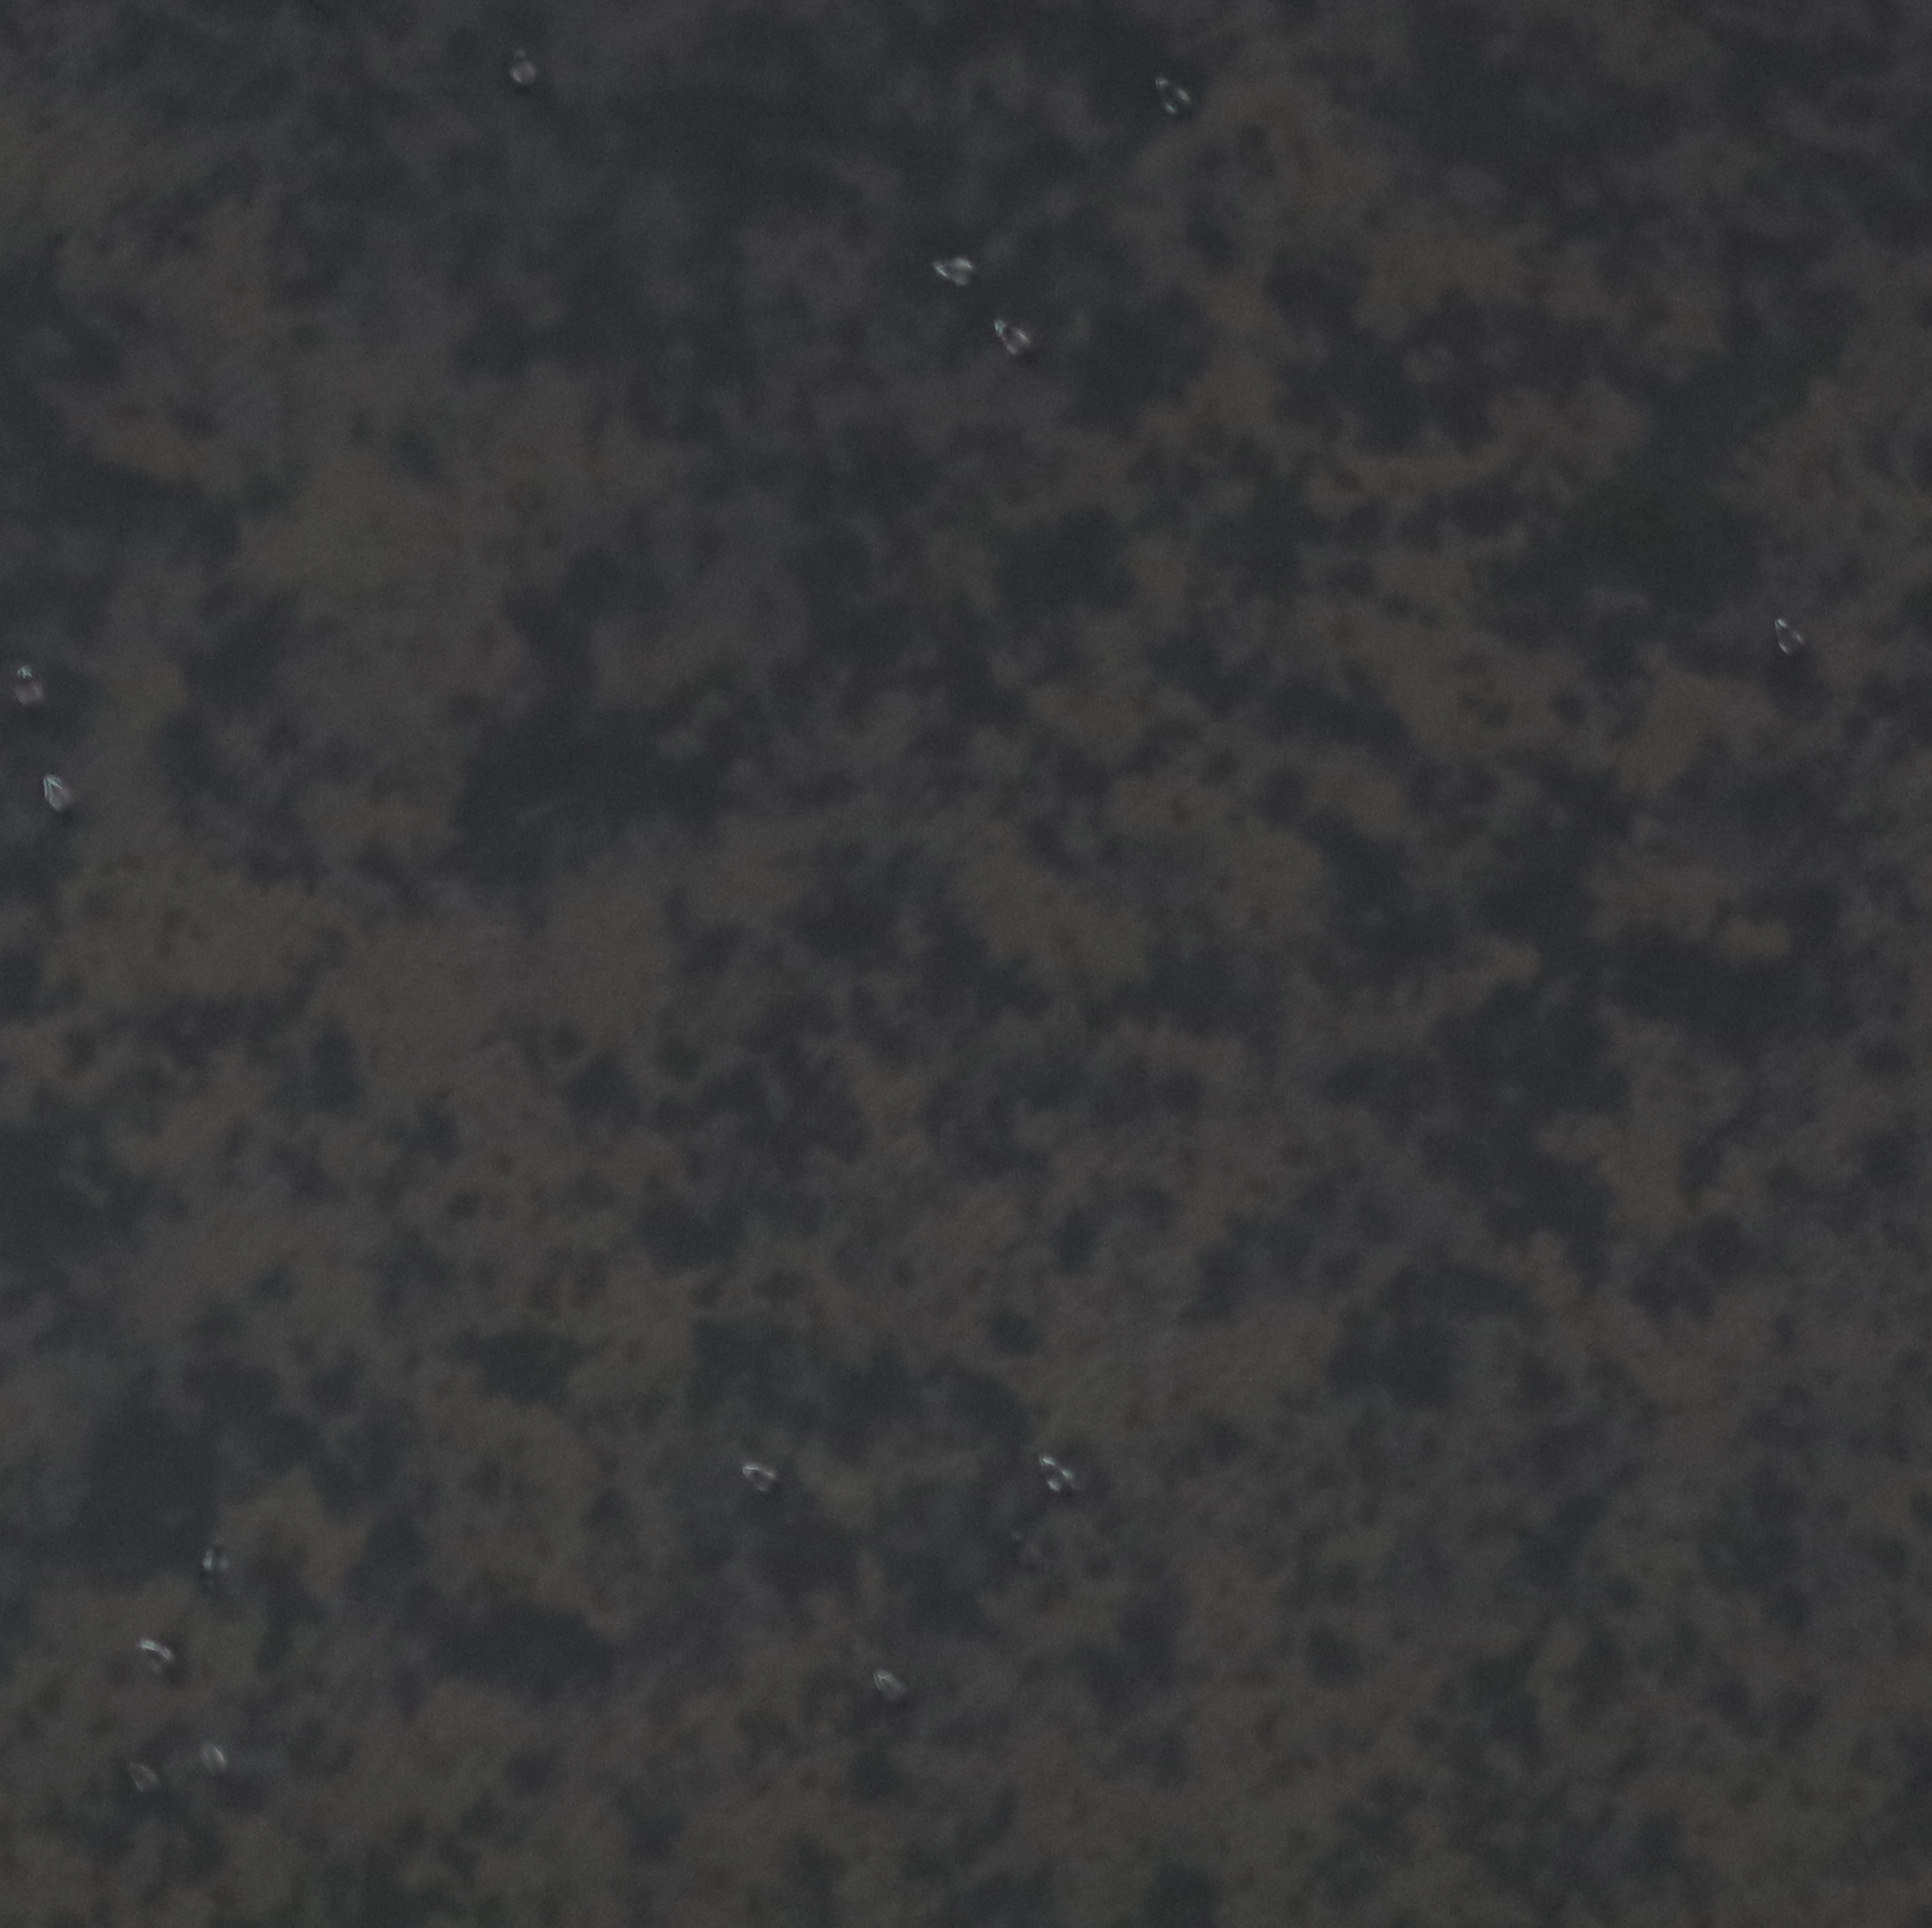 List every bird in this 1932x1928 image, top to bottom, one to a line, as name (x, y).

brant (527, 68)
brant (1175, 98)
brant (958, 272)
brant (1015, 340)
brant (1789, 640)
brant (27, 686)
brant (61, 801)
brant (1059, 1479)
brant (765, 1483)
brant (223, 1552)
brant (159, 1655)
brant (885, 1687)
brant (220, 1759)
brant (148, 1781)